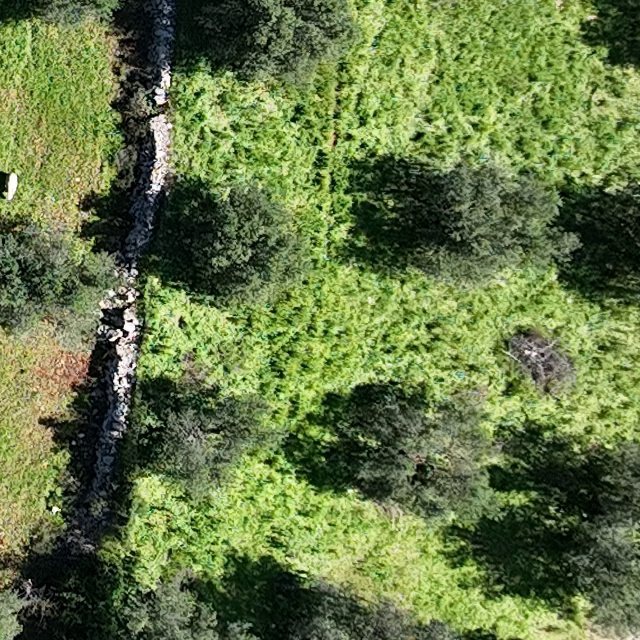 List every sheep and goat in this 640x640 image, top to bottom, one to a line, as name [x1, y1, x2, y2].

sheep [5, 172, 18, 201]